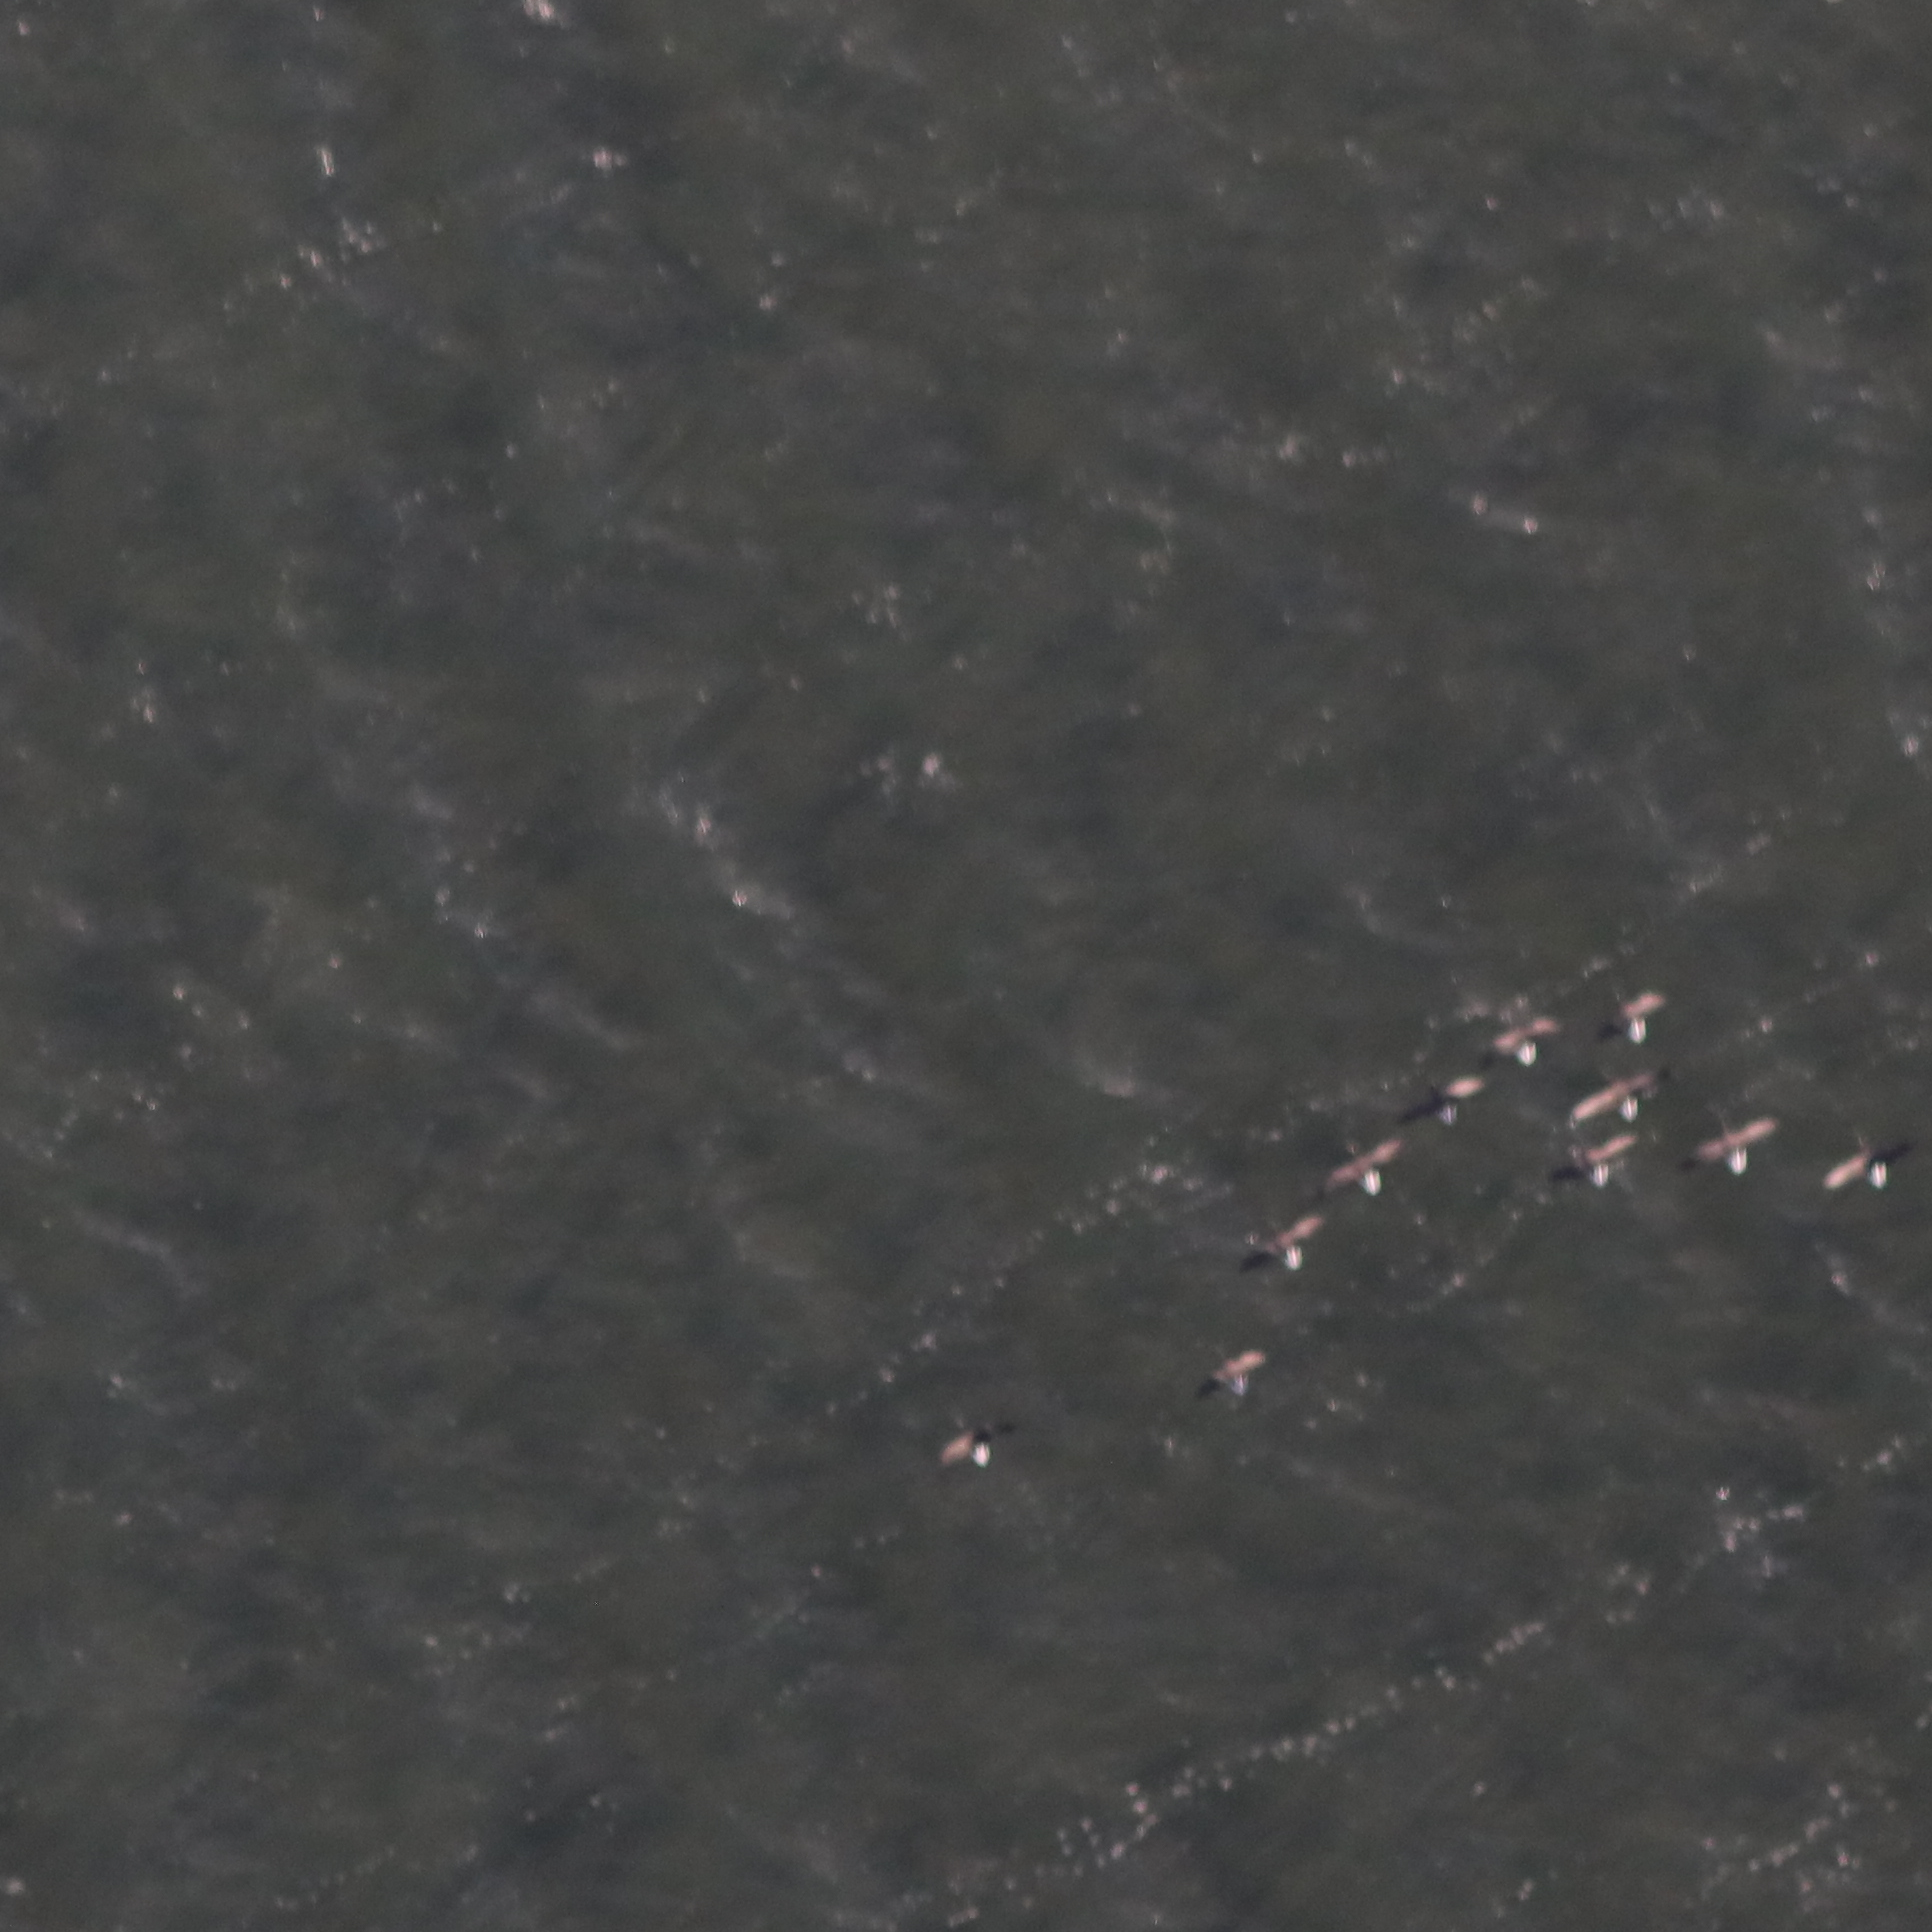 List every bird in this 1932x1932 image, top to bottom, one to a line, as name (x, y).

brant (1631, 1009)
brant (1513, 1033)
brant (1445, 1096)
brant (1620, 1096)
brant (1738, 1140)
brant (1862, 1162)
brant (1580, 1166)
brant (1360, 1168)
brant (1280, 1249)
brant (1229, 1375)
brant (971, 1443)